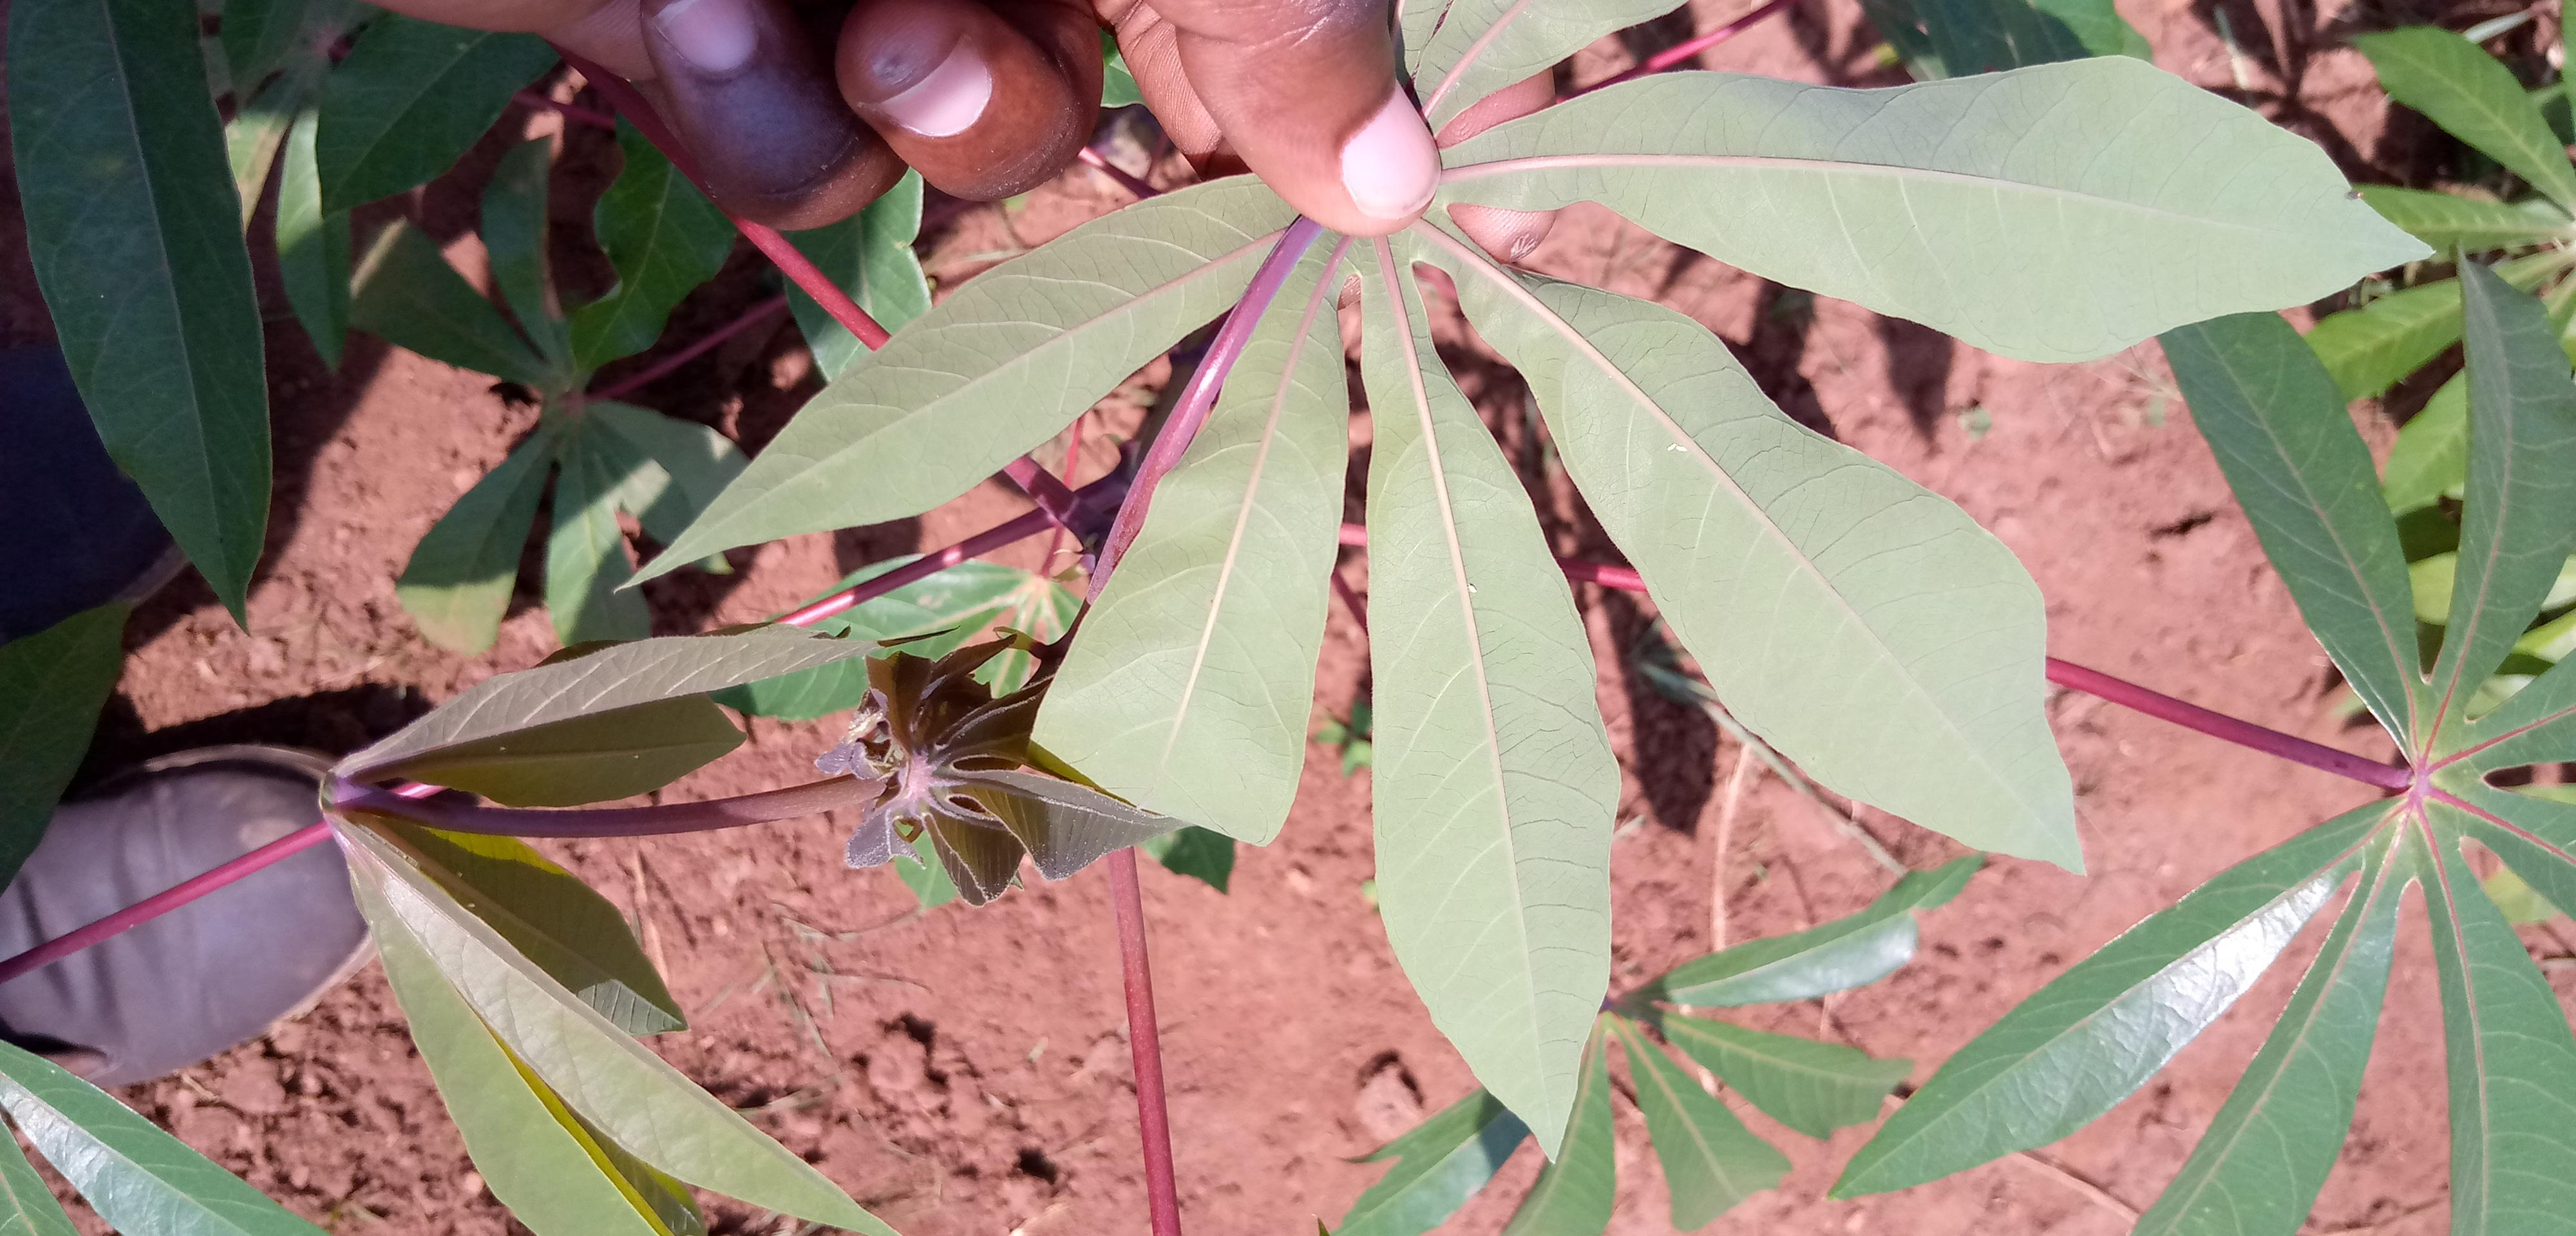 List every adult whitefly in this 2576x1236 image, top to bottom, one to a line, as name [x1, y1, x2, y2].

whitefly [1656, 435, 1696, 469]
whitefly [1659, 444, 1692, 458]
whitefly [1463, 572, 1482, 608]